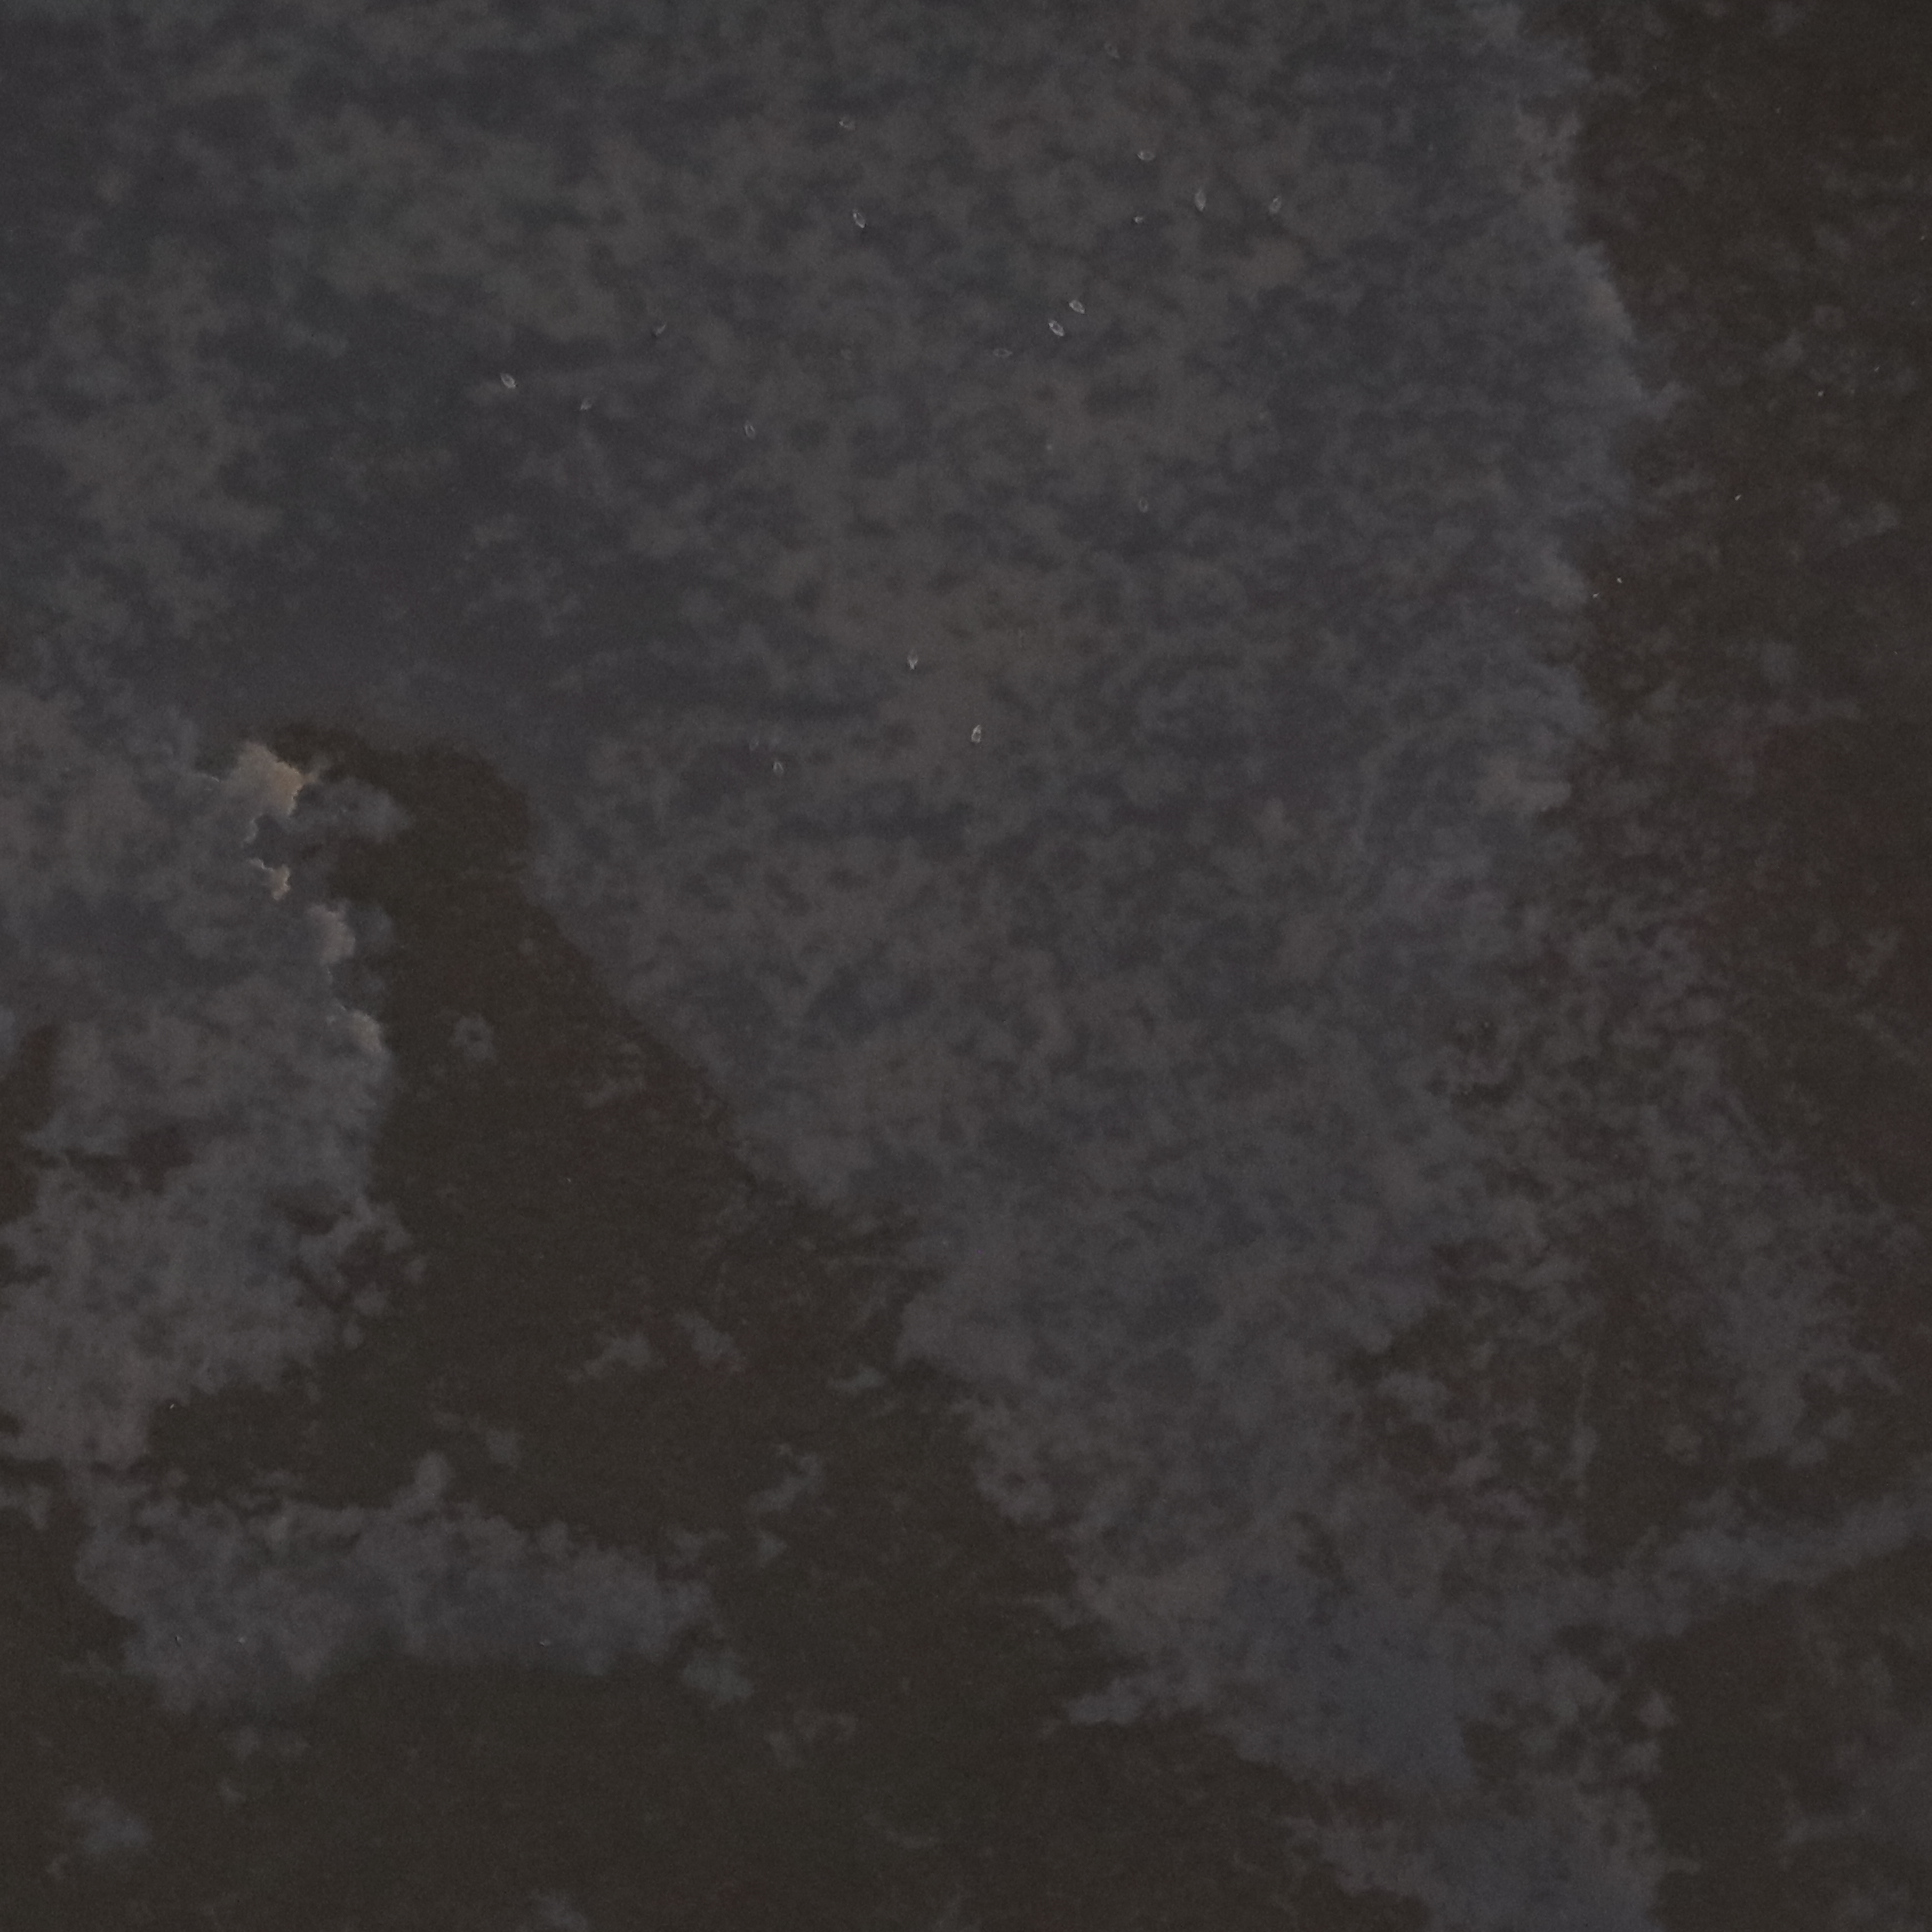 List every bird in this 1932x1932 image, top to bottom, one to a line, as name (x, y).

other bird (1115, 52)
other bird (850, 120)
other bird (1158, 154)
other bird (1207, 194)
other bird (1275, 207)
other bird (1150, 222)
other bird (864, 229)
other bird (1075, 309)
other bird (662, 327)
other bird (1058, 327)
other bird (995, 354)
other bird (509, 379)
other bird (594, 402)
other bird (756, 429)
other bird (1146, 499)
other bird (917, 651)
other bird (977, 736)
other bird (755, 743)
other bird (772, 773)